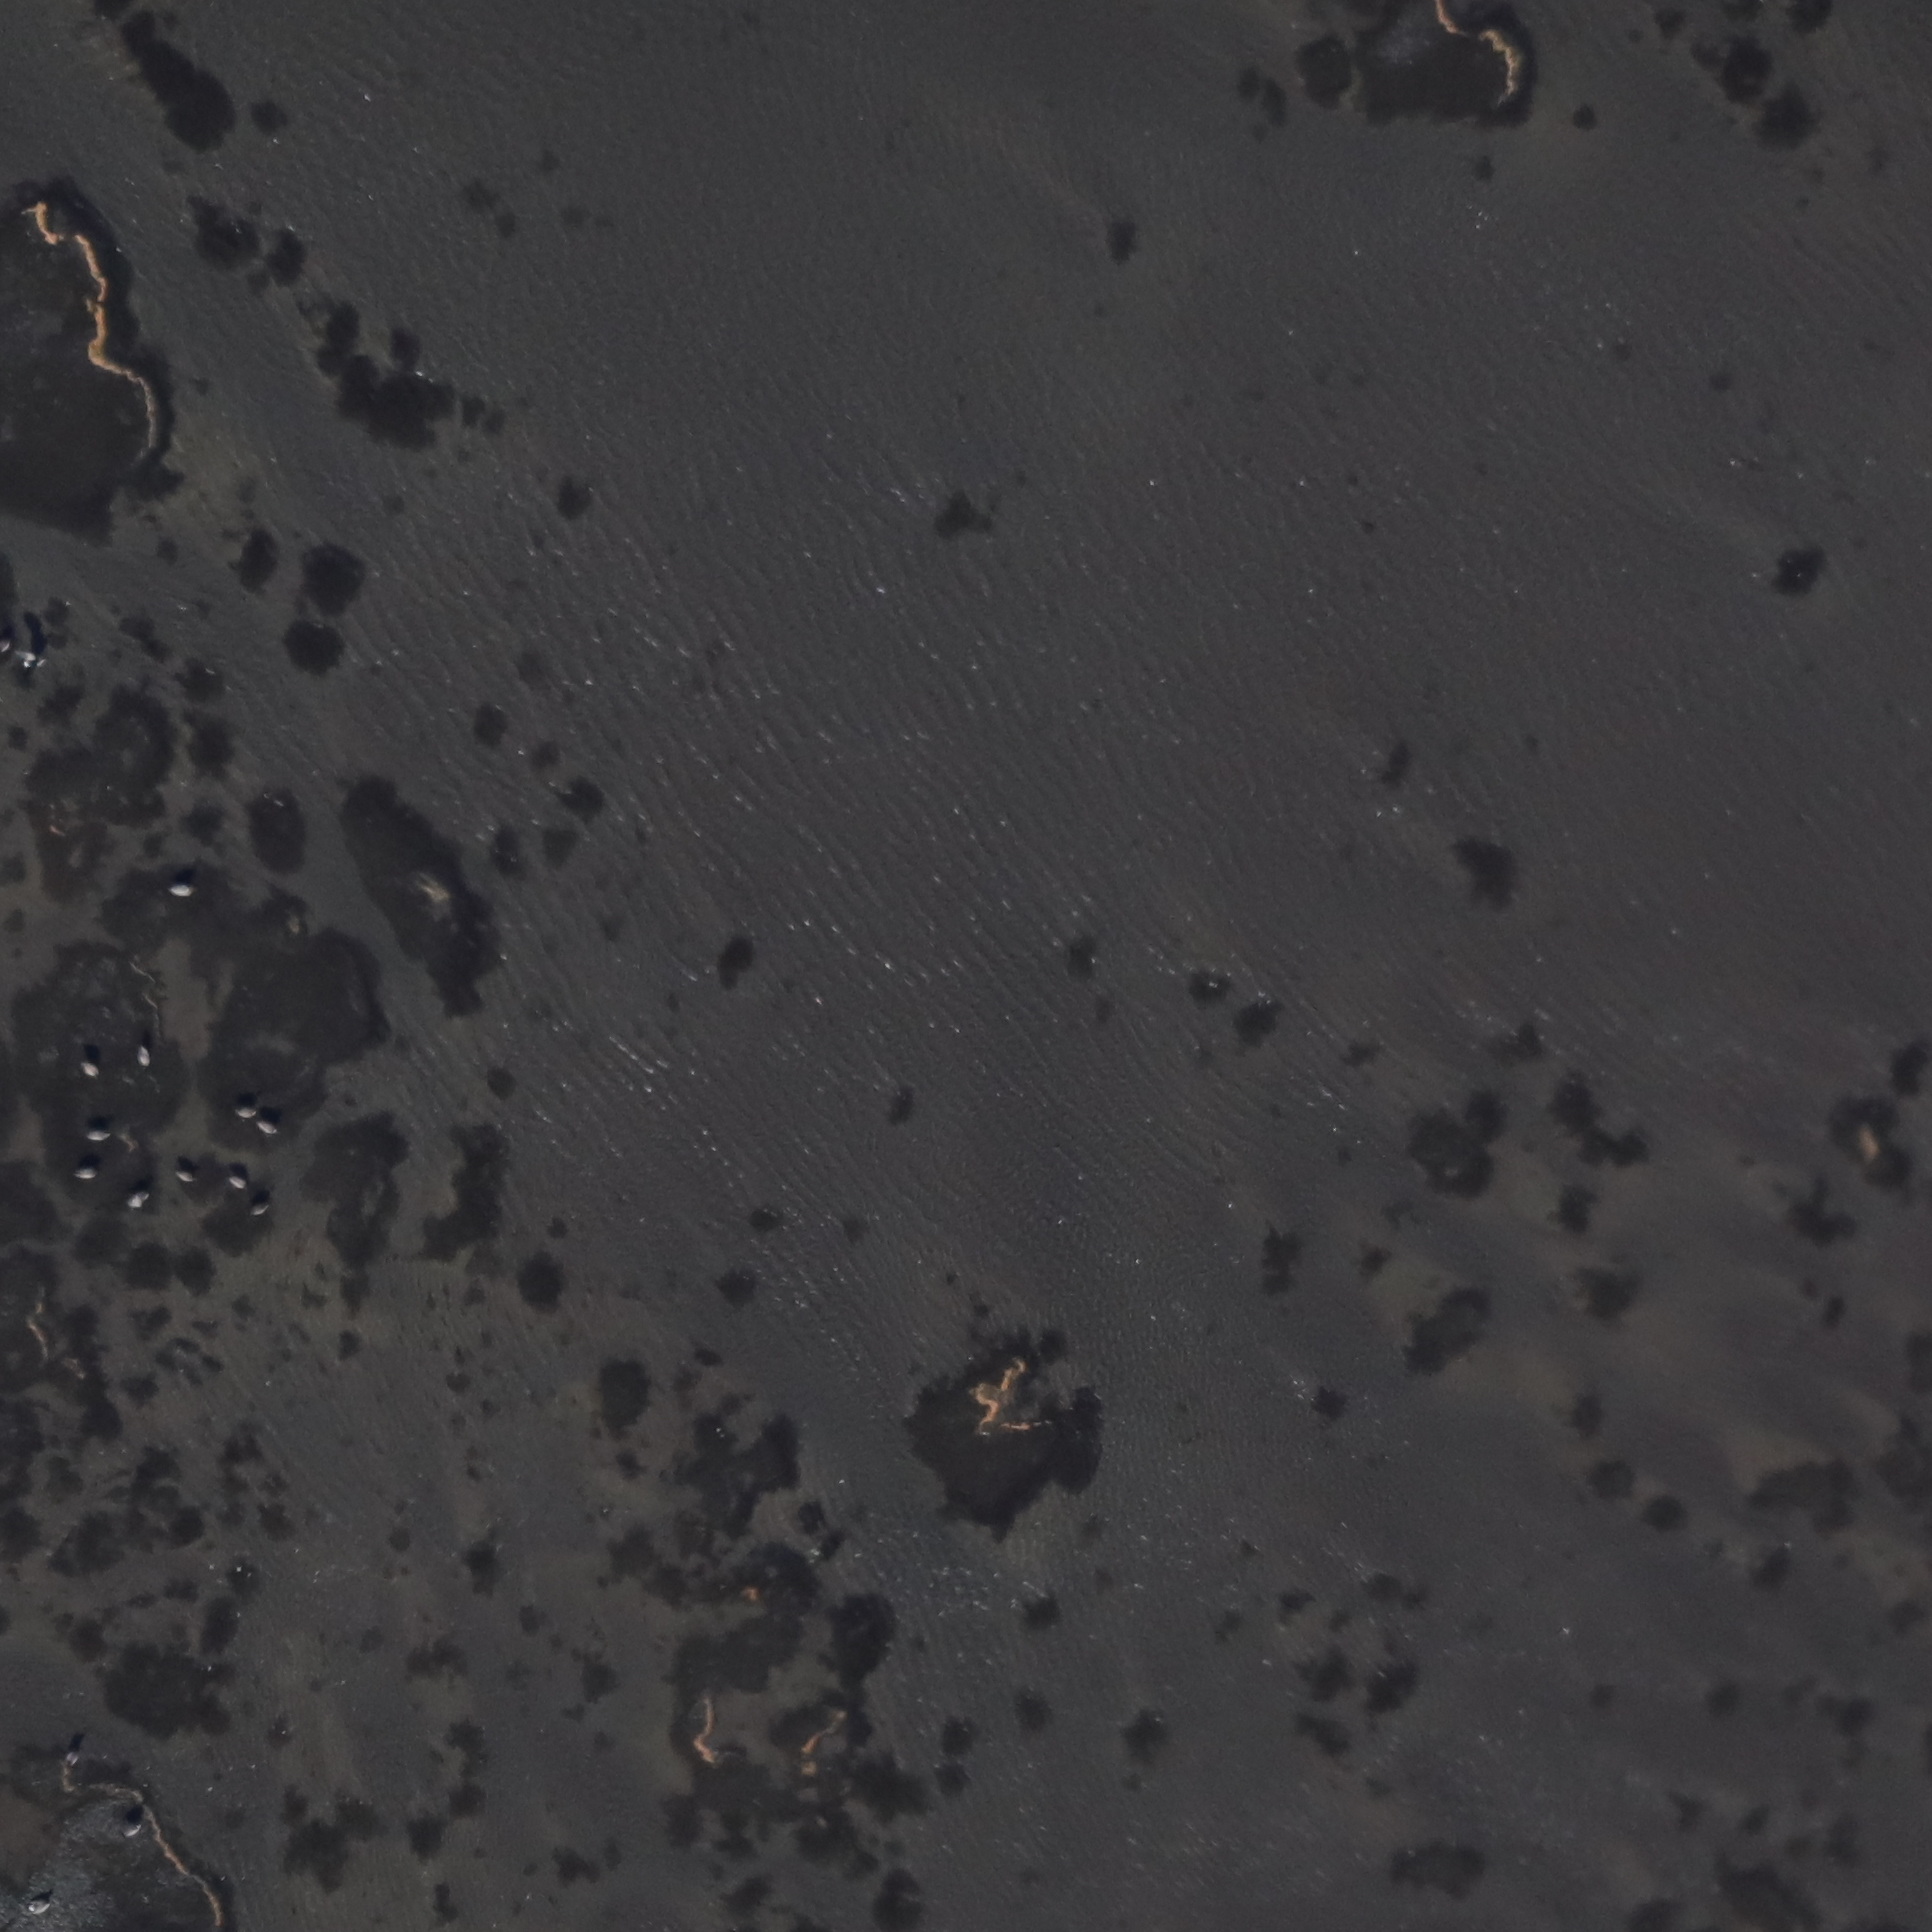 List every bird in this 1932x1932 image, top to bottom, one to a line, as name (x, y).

Canada goose (3, 645)
Canada goose (27, 657)
Canada goose (182, 890)
Canada goose (144, 1055)
Canada goose (89, 1072)
Canada goose (246, 1112)
Canada goose (268, 1128)
Canada goose (98, 1135)
Canada goose (86, 1173)
Canada goose (185, 1175)
Canada goose (236, 1182)
Canada goose (139, 1201)
Canada goose (258, 1208)
Canada goose (73, 1756)
Canada goose (131, 1828)
Canada goose (41, 1904)